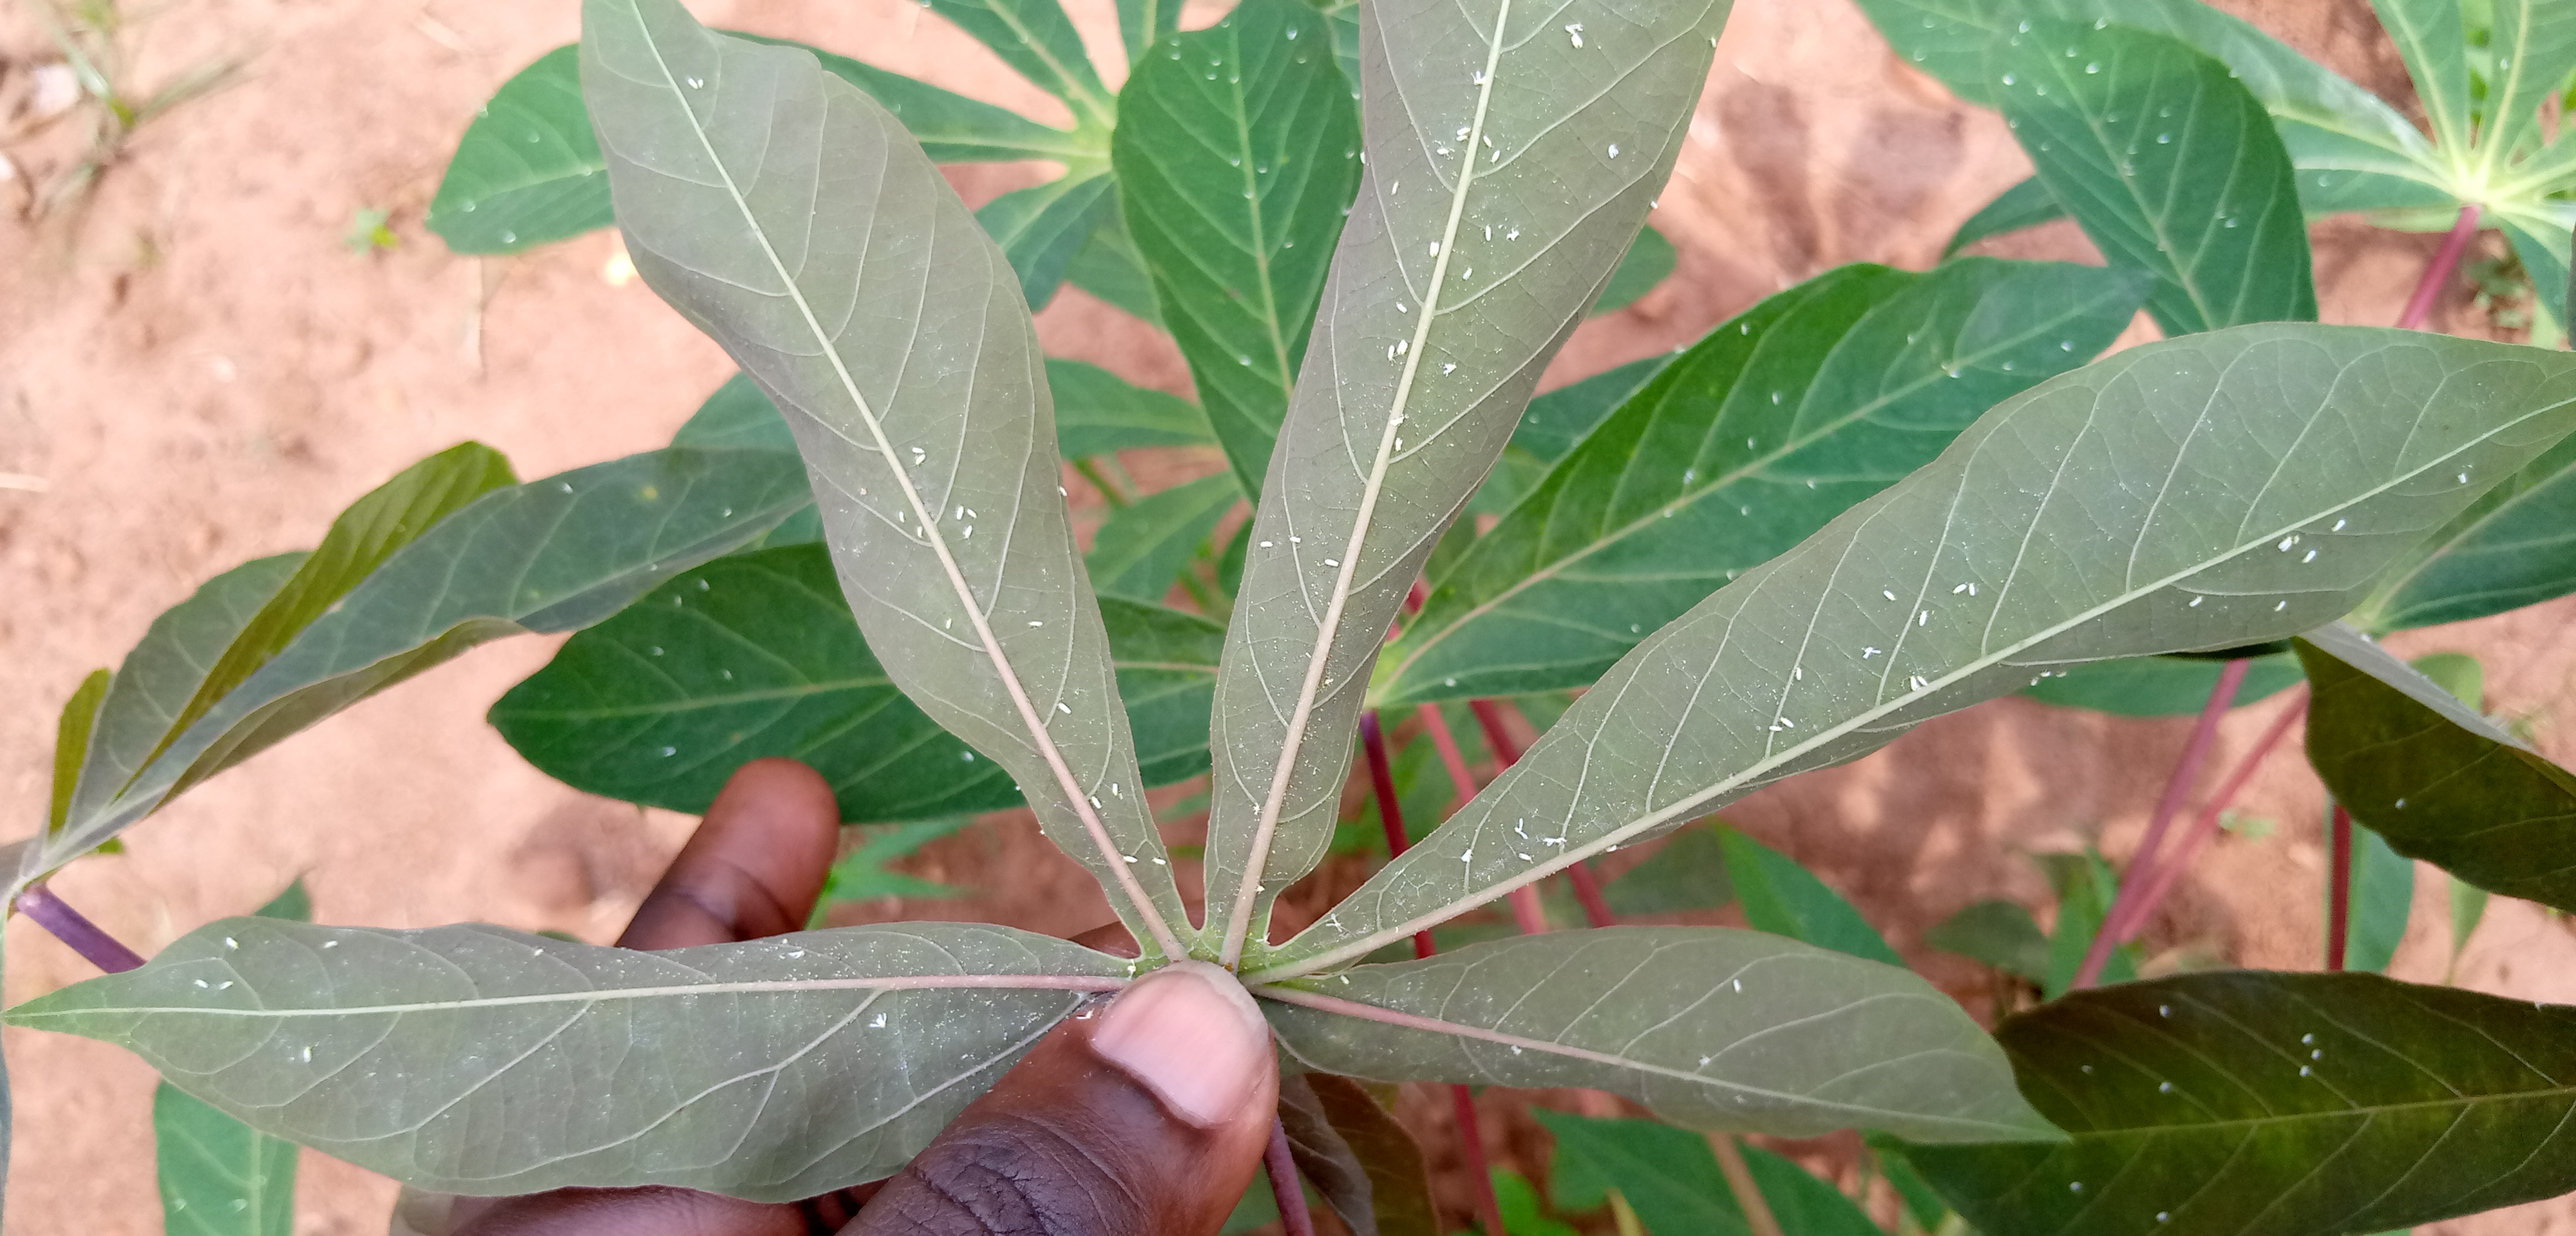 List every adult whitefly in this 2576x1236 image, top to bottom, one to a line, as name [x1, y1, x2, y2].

whitefly [1558, 21, 1589, 51]
whitefly [676, 73, 706, 97]
whitefly [681, 73, 710, 96]
whitefly [1450, 123, 1482, 154]
whitefly [1473, 126, 1495, 152]
whitefly [1418, 137, 1445, 170]
whitefly [1482, 144, 1510, 174]
whitefly [1377, 167, 1403, 198]
whitefly [1474, 218, 1495, 240]
whitefly [1417, 238, 1445, 265]
whitefly [1451, 260, 1470, 286]
whitefly [1384, 289, 1411, 324]
whitefly [1391, 324, 1414, 363]
whitefly [1377, 337, 1403, 371]
whitefly [1388, 433, 1416, 462]
whitefly [906, 440, 934, 472]
whitefly [947, 494, 979, 523]
whitefly [889, 501, 916, 528]
whitefly [961, 501, 983, 528]
whitefly [900, 514, 929, 541]
whitefly [965, 518, 985, 539]
whitefly [1276, 525, 1315, 559]
whitefly [1249, 532, 1275, 561]
whitefly [1320, 554, 1341, 569]
whitefly [1946, 566, 1978, 610]
whitefly [1862, 572, 1904, 611]
whitefly [1945, 578, 1984, 605]
whitefly [2175, 588, 2213, 612]
whitefly [1912, 599, 1937, 632]
whitefly [1016, 608, 1043, 632]
whitefly [938, 610, 965, 639]
whitefly [1888, 659, 1927, 693]
whitefly [1786, 662, 1821, 691]
whitefly [1893, 667, 1940, 704]
whitefly [1052, 700, 1083, 724]
whitefly [1767, 704, 1802, 738]
whitefly [1757, 713, 1802, 735]
whitefly [1101, 774, 1141, 810]
whitefly [1084, 787, 1116, 818]
whitefly [1511, 839, 1548, 864]
whitefly [1099, 843, 1141, 865]
whitefly [1139, 844, 1171, 873]
whitefly [216, 930, 245, 963]
whitefly [317, 934, 342, 957]
whitefly [787, 946, 807, 966]
whitefly [1726, 966, 1752, 998]
whitefly [216, 976, 251, 997]
whitefly [193, 977, 209, 996]
whitefly [860, 998, 886, 1037]
whitefly [298, 1038, 329, 1066]